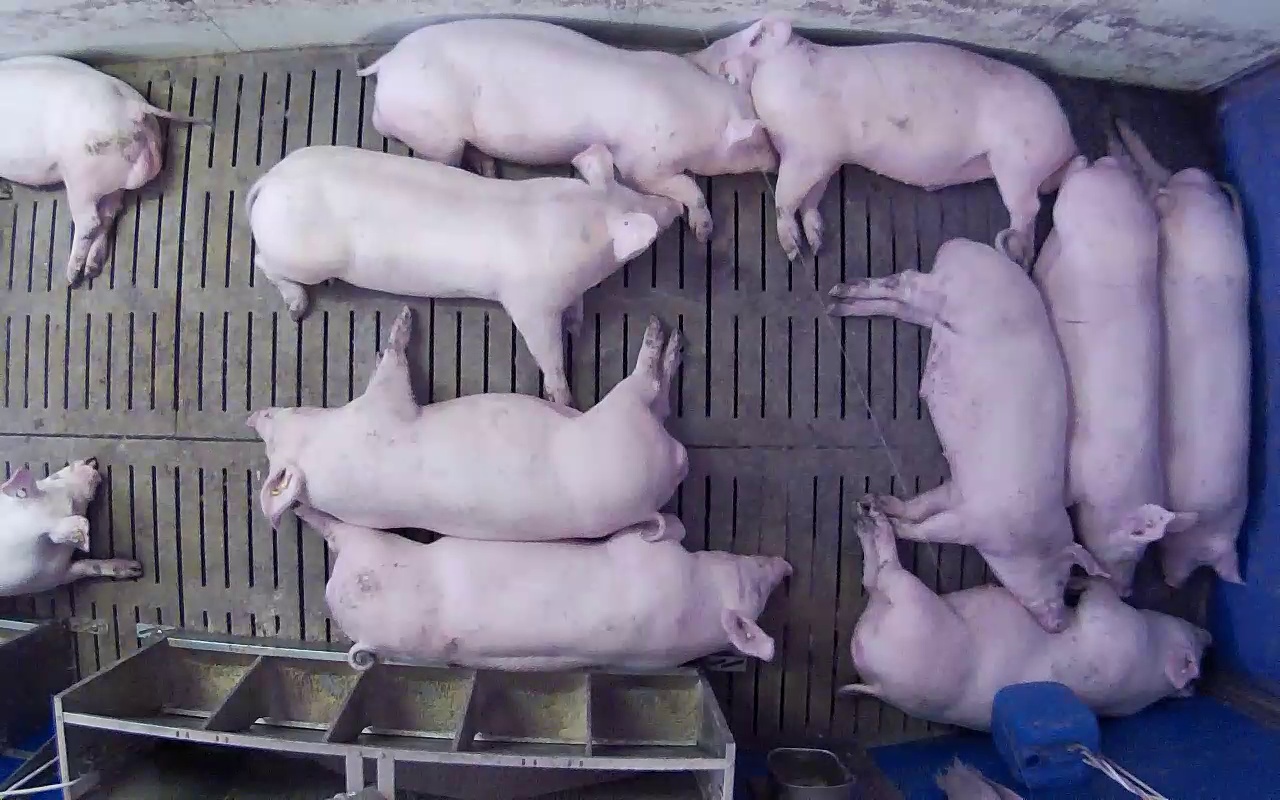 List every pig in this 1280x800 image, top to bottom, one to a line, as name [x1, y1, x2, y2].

pig [357, 19, 780, 244]
pig [679, 20, 1076, 275]
pig [0, 52, 214, 288]
pig [1104, 113, 1252, 593]
pig [246, 143, 687, 410]
pig [1034, 155, 1198, 602]
pig [826, 229, 1110, 635]
pig [245, 306, 691, 540]
pig [2, 459, 145, 601]
pig [833, 501, 1212, 731]
pig [295, 506, 792, 671]